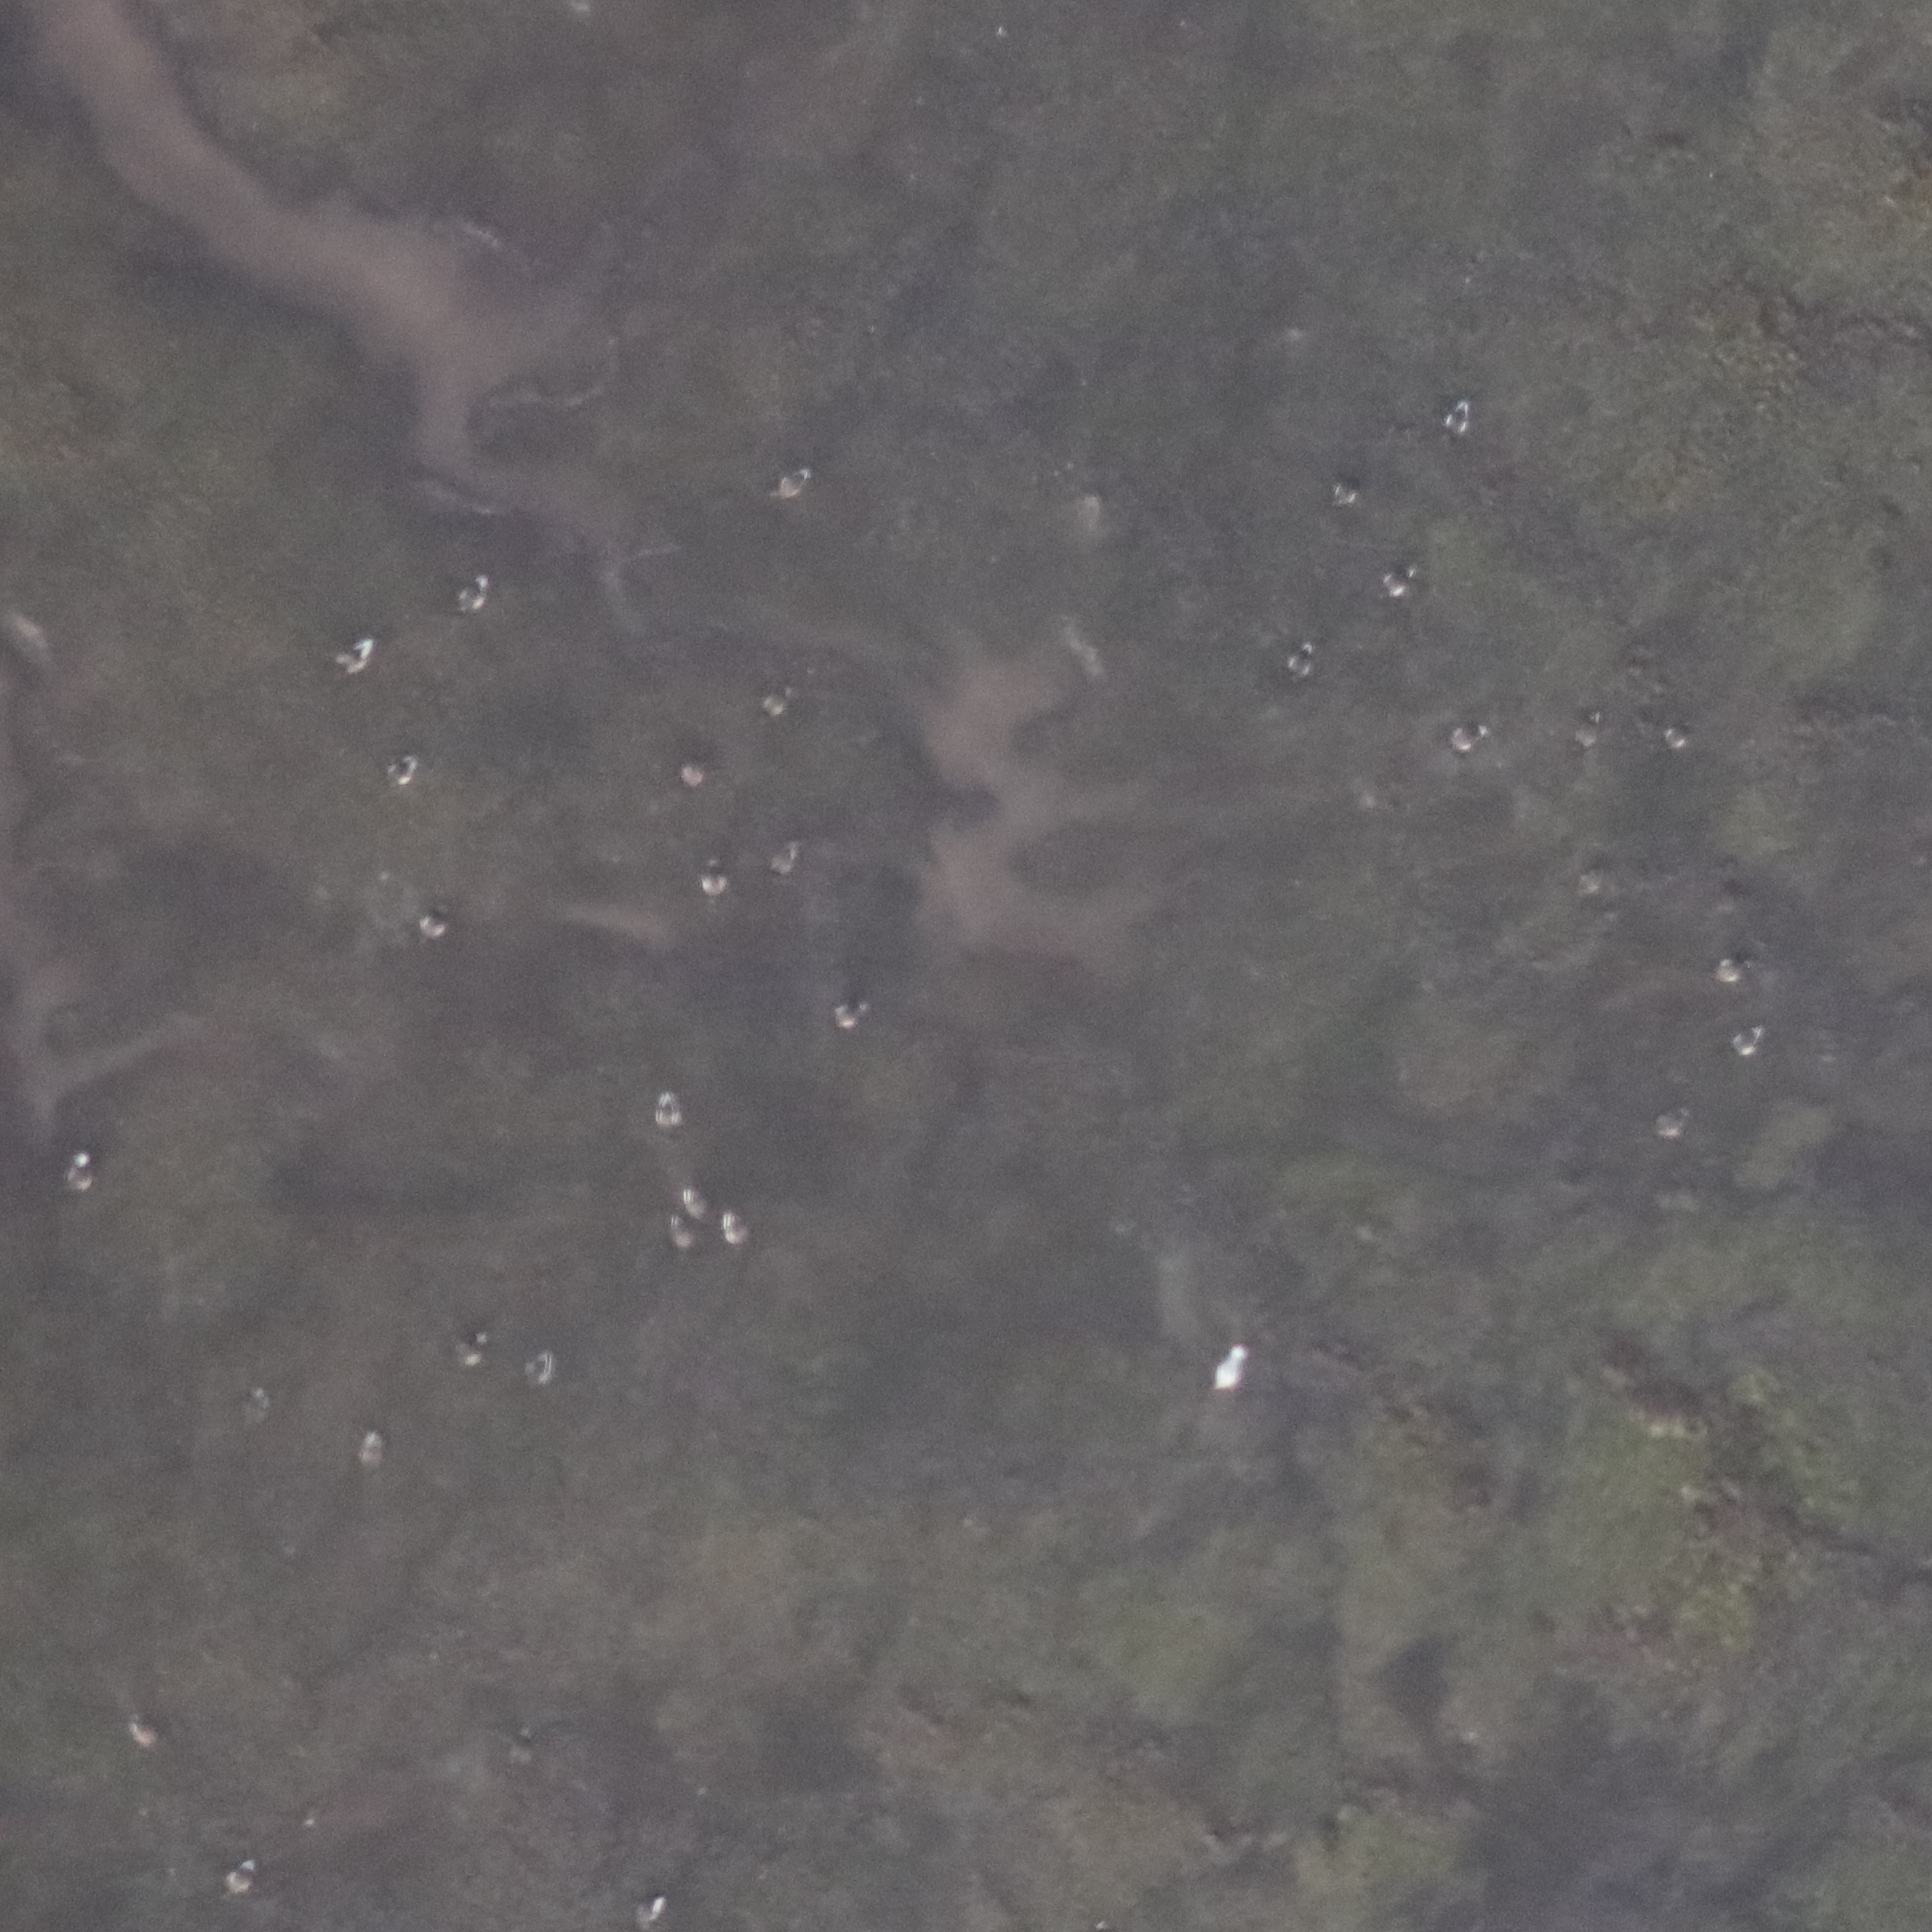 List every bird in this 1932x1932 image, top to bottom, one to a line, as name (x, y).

brant (1454, 422)
brant (793, 484)
brant (1340, 488)
brant (1395, 582)
brant (478, 601)
brant (353, 654)
brant (1299, 665)
brant (780, 701)
brant (1597, 733)
brant (1669, 734)
brant (1465, 739)
brant (701, 761)
brant (400, 771)
brant (782, 863)
brant (719, 884)
brant (429, 925)
brant (1730, 970)
brant (851, 1013)
brant (1743, 1039)
brant (674, 1119)
brant (1668, 1121)
brant (79, 1174)
brant (695, 1208)
brant (739, 1233)
brant (677, 1237)
brant (468, 1352)
gull (1228, 1368)
brant (537, 1371)
brant (260, 1407)
brant (367, 1454)
brant (141, 1739)
brant (523, 1747)
brant (241, 1877)
brant (650, 1917)